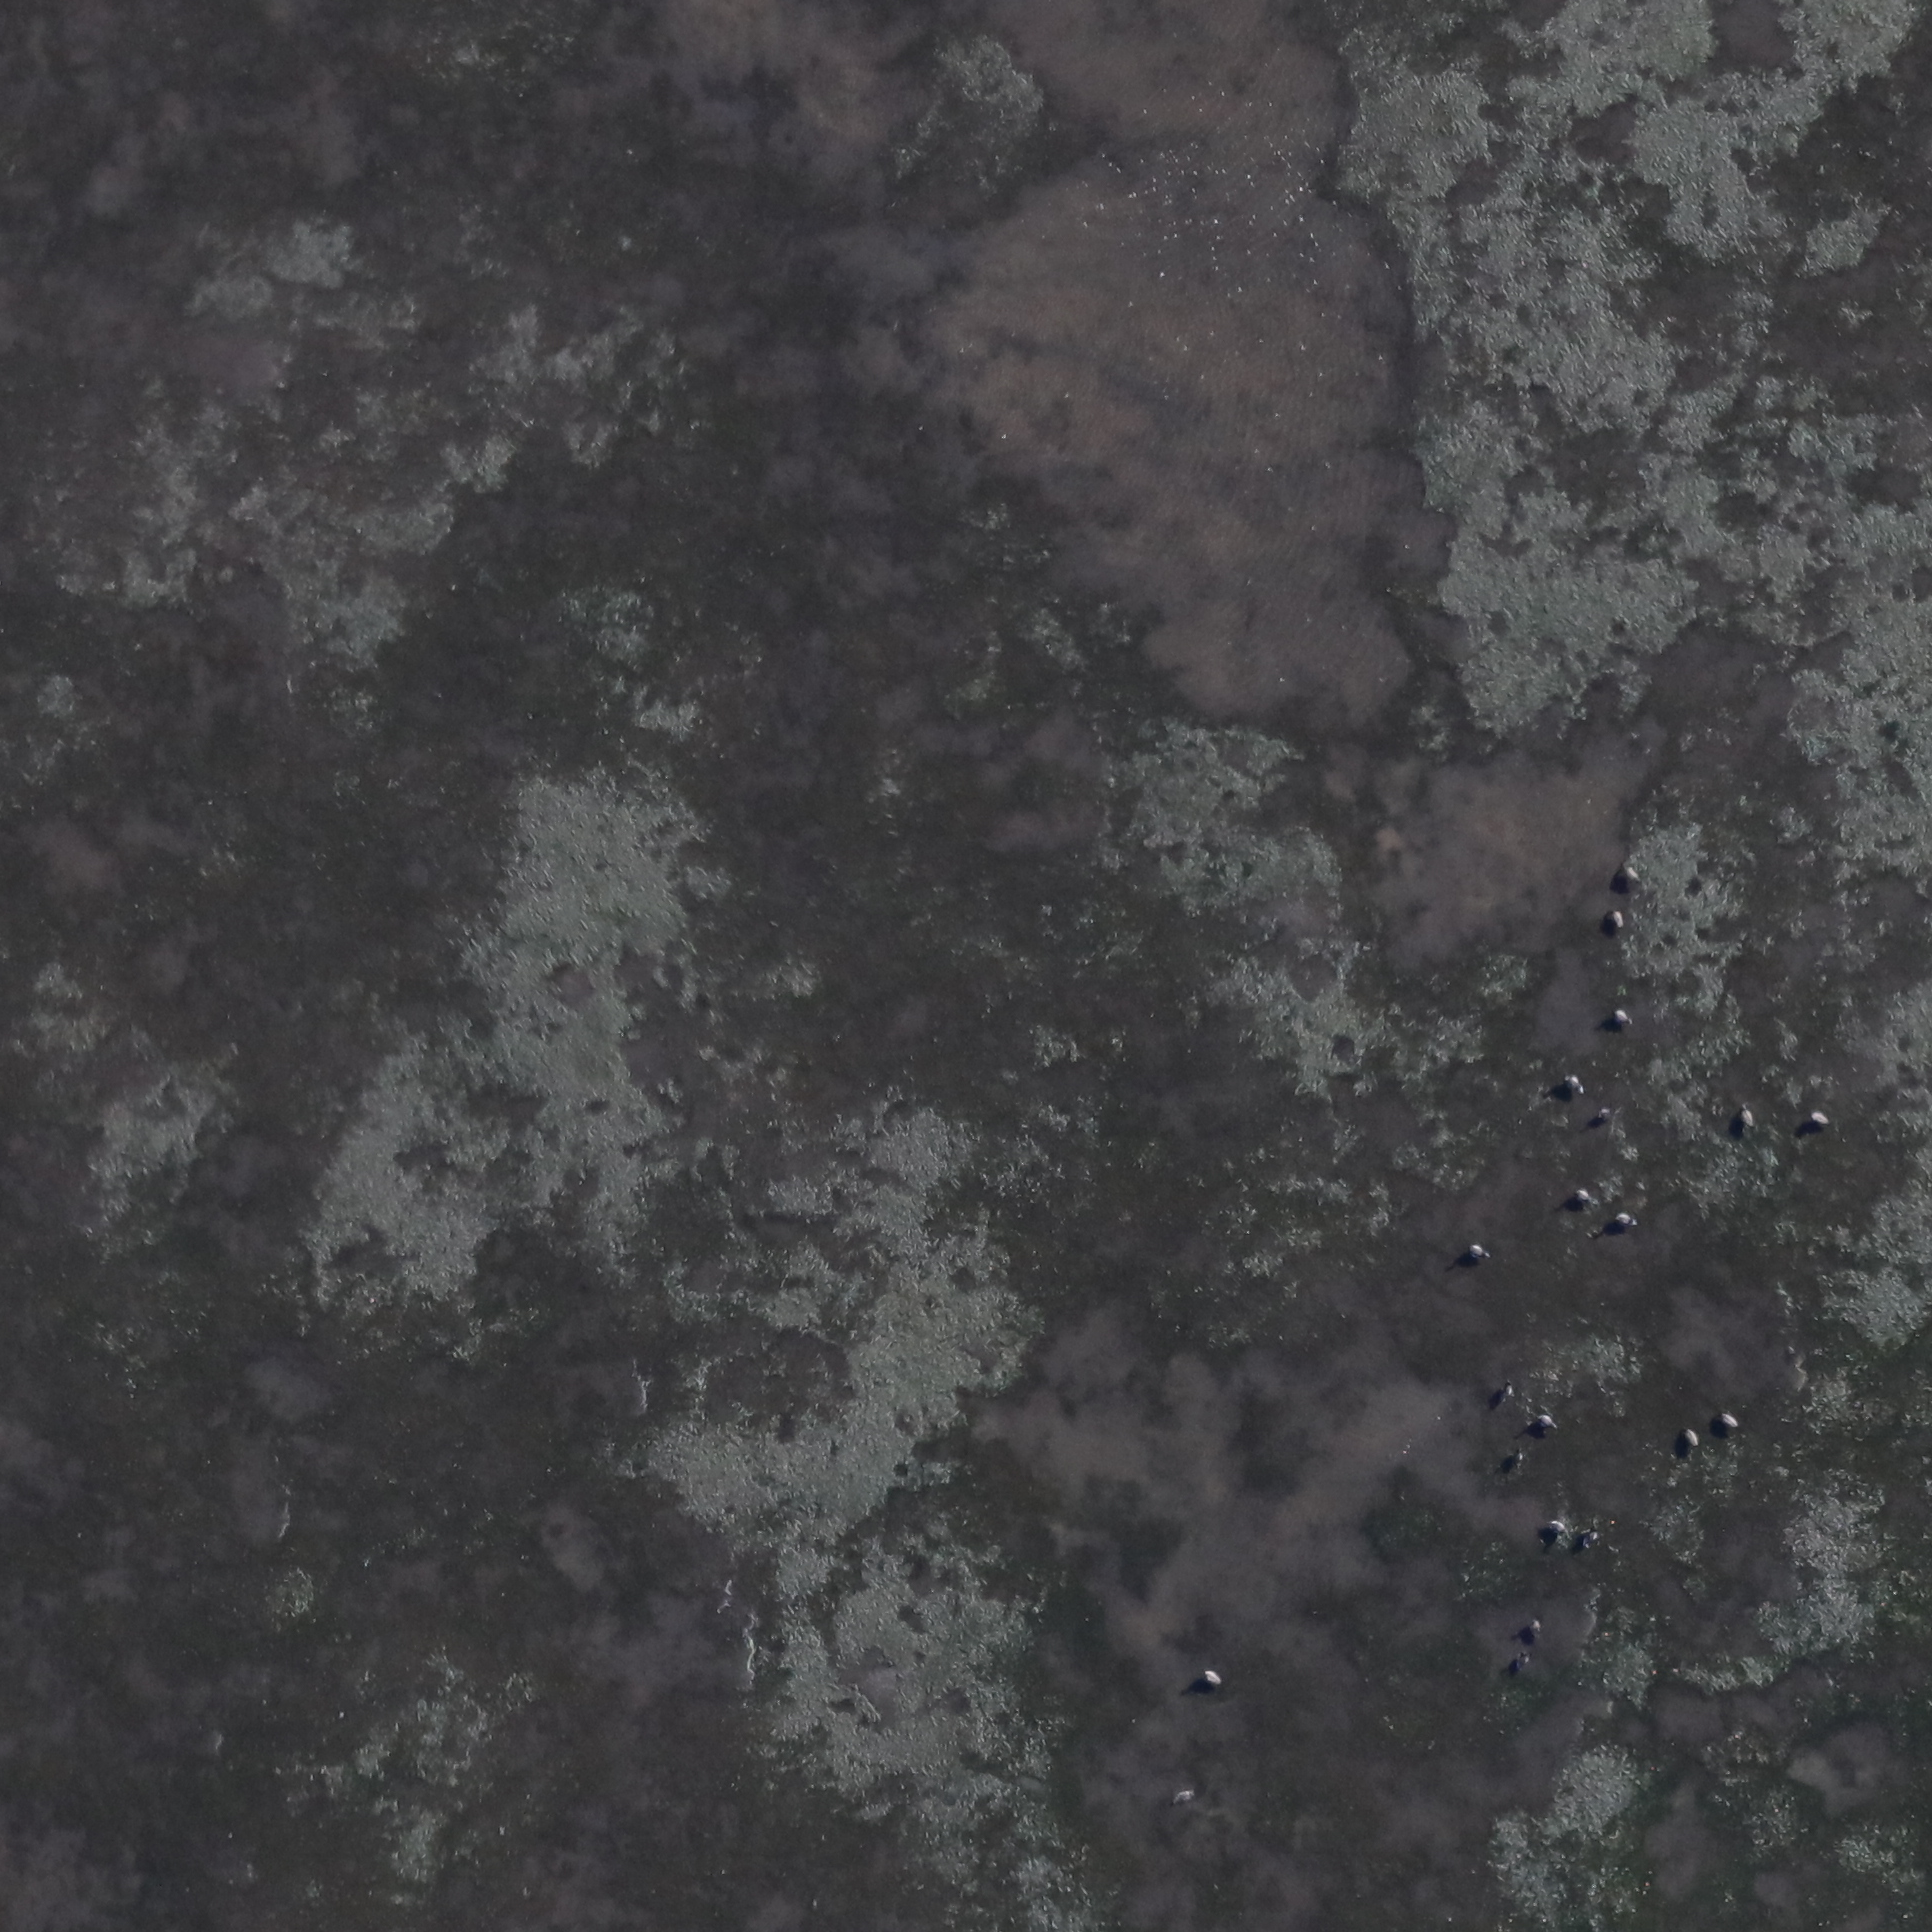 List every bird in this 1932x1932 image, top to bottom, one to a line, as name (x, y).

Canada goose (1630, 875)
Canada goose (1617, 917)
Canada goose (1623, 1017)
brant (1572, 1084)
brant (1606, 1113)
Canada goose (1747, 1118)
Canada goose (1818, 1119)
brant (1584, 1196)
brant (1624, 1219)
brant (1478, 1251)
brant (1507, 1390)
Canada goose (1728, 1420)
brant (1548, 1424)
Canada goose (1693, 1438)
brant (1519, 1458)
brant (1558, 1527)
brant (1590, 1539)
brant (1535, 1629)
brant (1523, 1660)
Canada goose (1211, 1677)
Canada goose (1184, 1797)